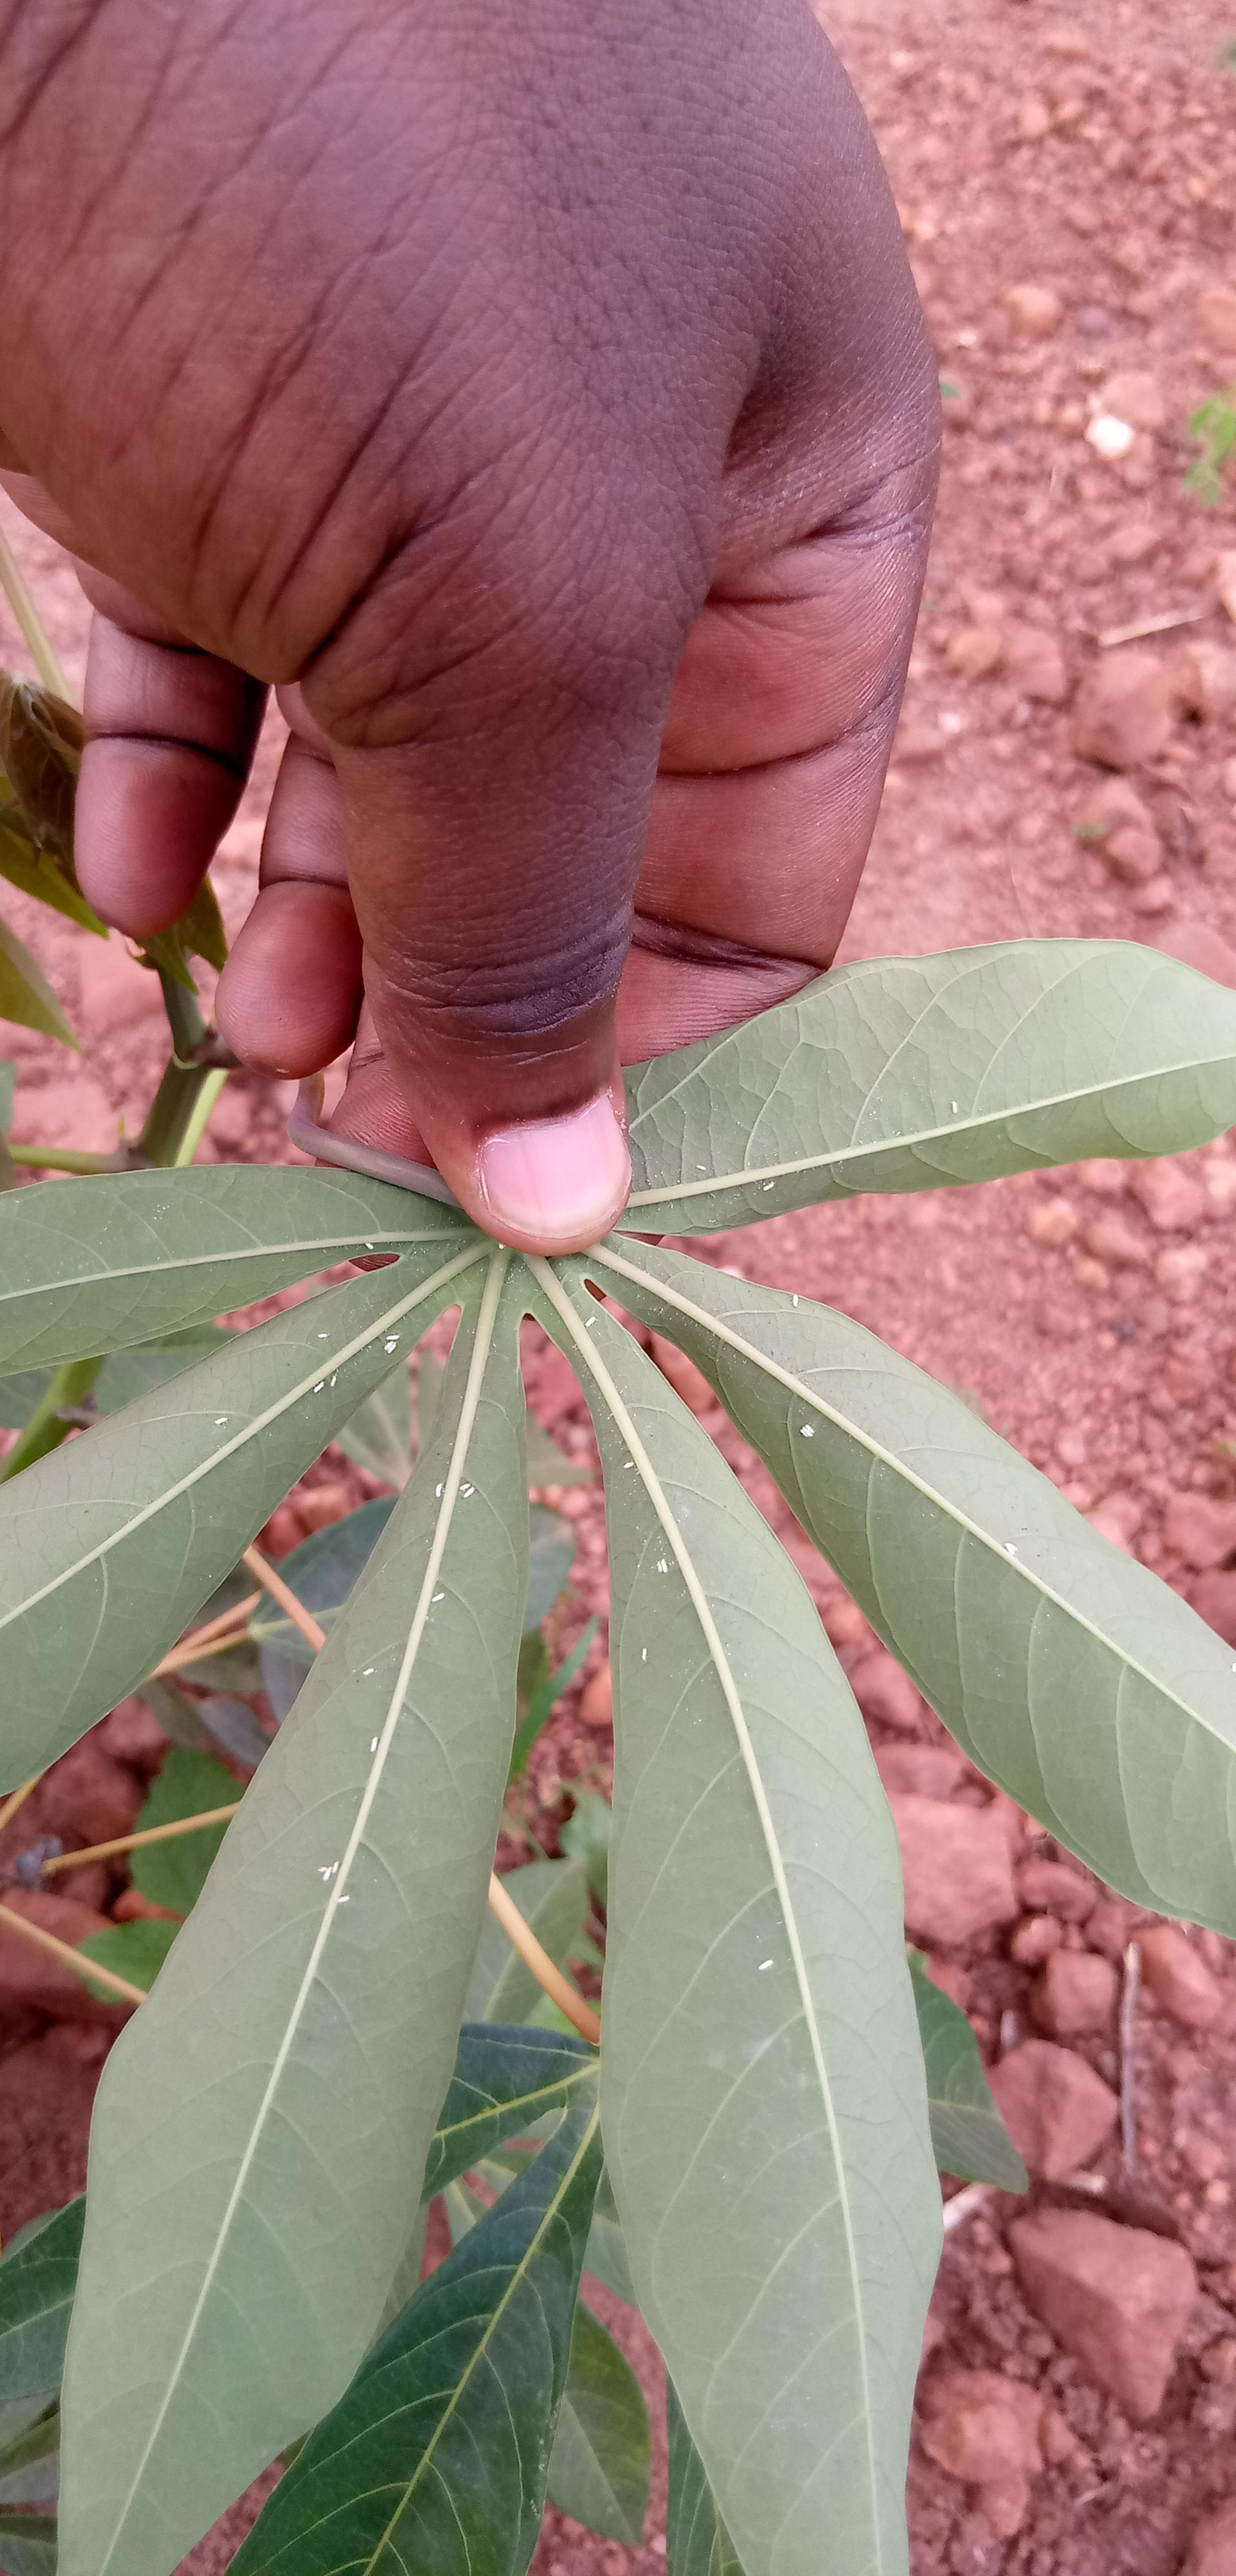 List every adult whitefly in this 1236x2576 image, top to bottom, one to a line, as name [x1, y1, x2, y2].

whitefly [948, 1098, 960, 1116]
whitefly [694, 1162, 708, 1172]
whitefly [760, 1179, 780, 1193]
whitefly [364, 1242, 376, 1251]
whitefly [790, 1291, 801, 1309]
whitefly [583, 1312, 598, 1329]
whitefly [315, 1331, 330, 1341]
whitefly [385, 1332, 398, 1341]
whitefly [383, 1340, 395, 1352]
whitefly [387, 1341, 397, 1354]
whitefly [328, 1374, 337, 1389]
whitefly [313, 1380, 325, 1394]
whitefly [212, 1416, 230, 1426]
whitefly [804, 1423, 816, 1434]
whitefly [801, 1425, 813, 1438]
whitefly [799, 1429, 808, 1438]
whitefly [621, 1459, 637, 1471]
whitefly [434, 1481, 444, 1499]
whitefly [458, 1482, 471, 1492]
whitefly [463, 1486, 476, 1500]
whitefly [1004, 1540, 1019, 1556]
whitefly [661, 1558, 670, 1574]
whitefly [655, 1560, 663, 1573]
whitefly [429, 1590, 447, 1605]
whitefly [640, 1646, 650, 1663]
whitefly [359, 1665, 377, 1678]
whitefly [368, 1734, 379, 1754]
whitefly [332, 1858, 341, 1874]
whitefly [316, 1865, 328, 1872]
whitefly [322, 1866, 332, 1883]
whitefly [335, 1893, 351, 1904]
whitefly [756, 1957, 774, 1972]